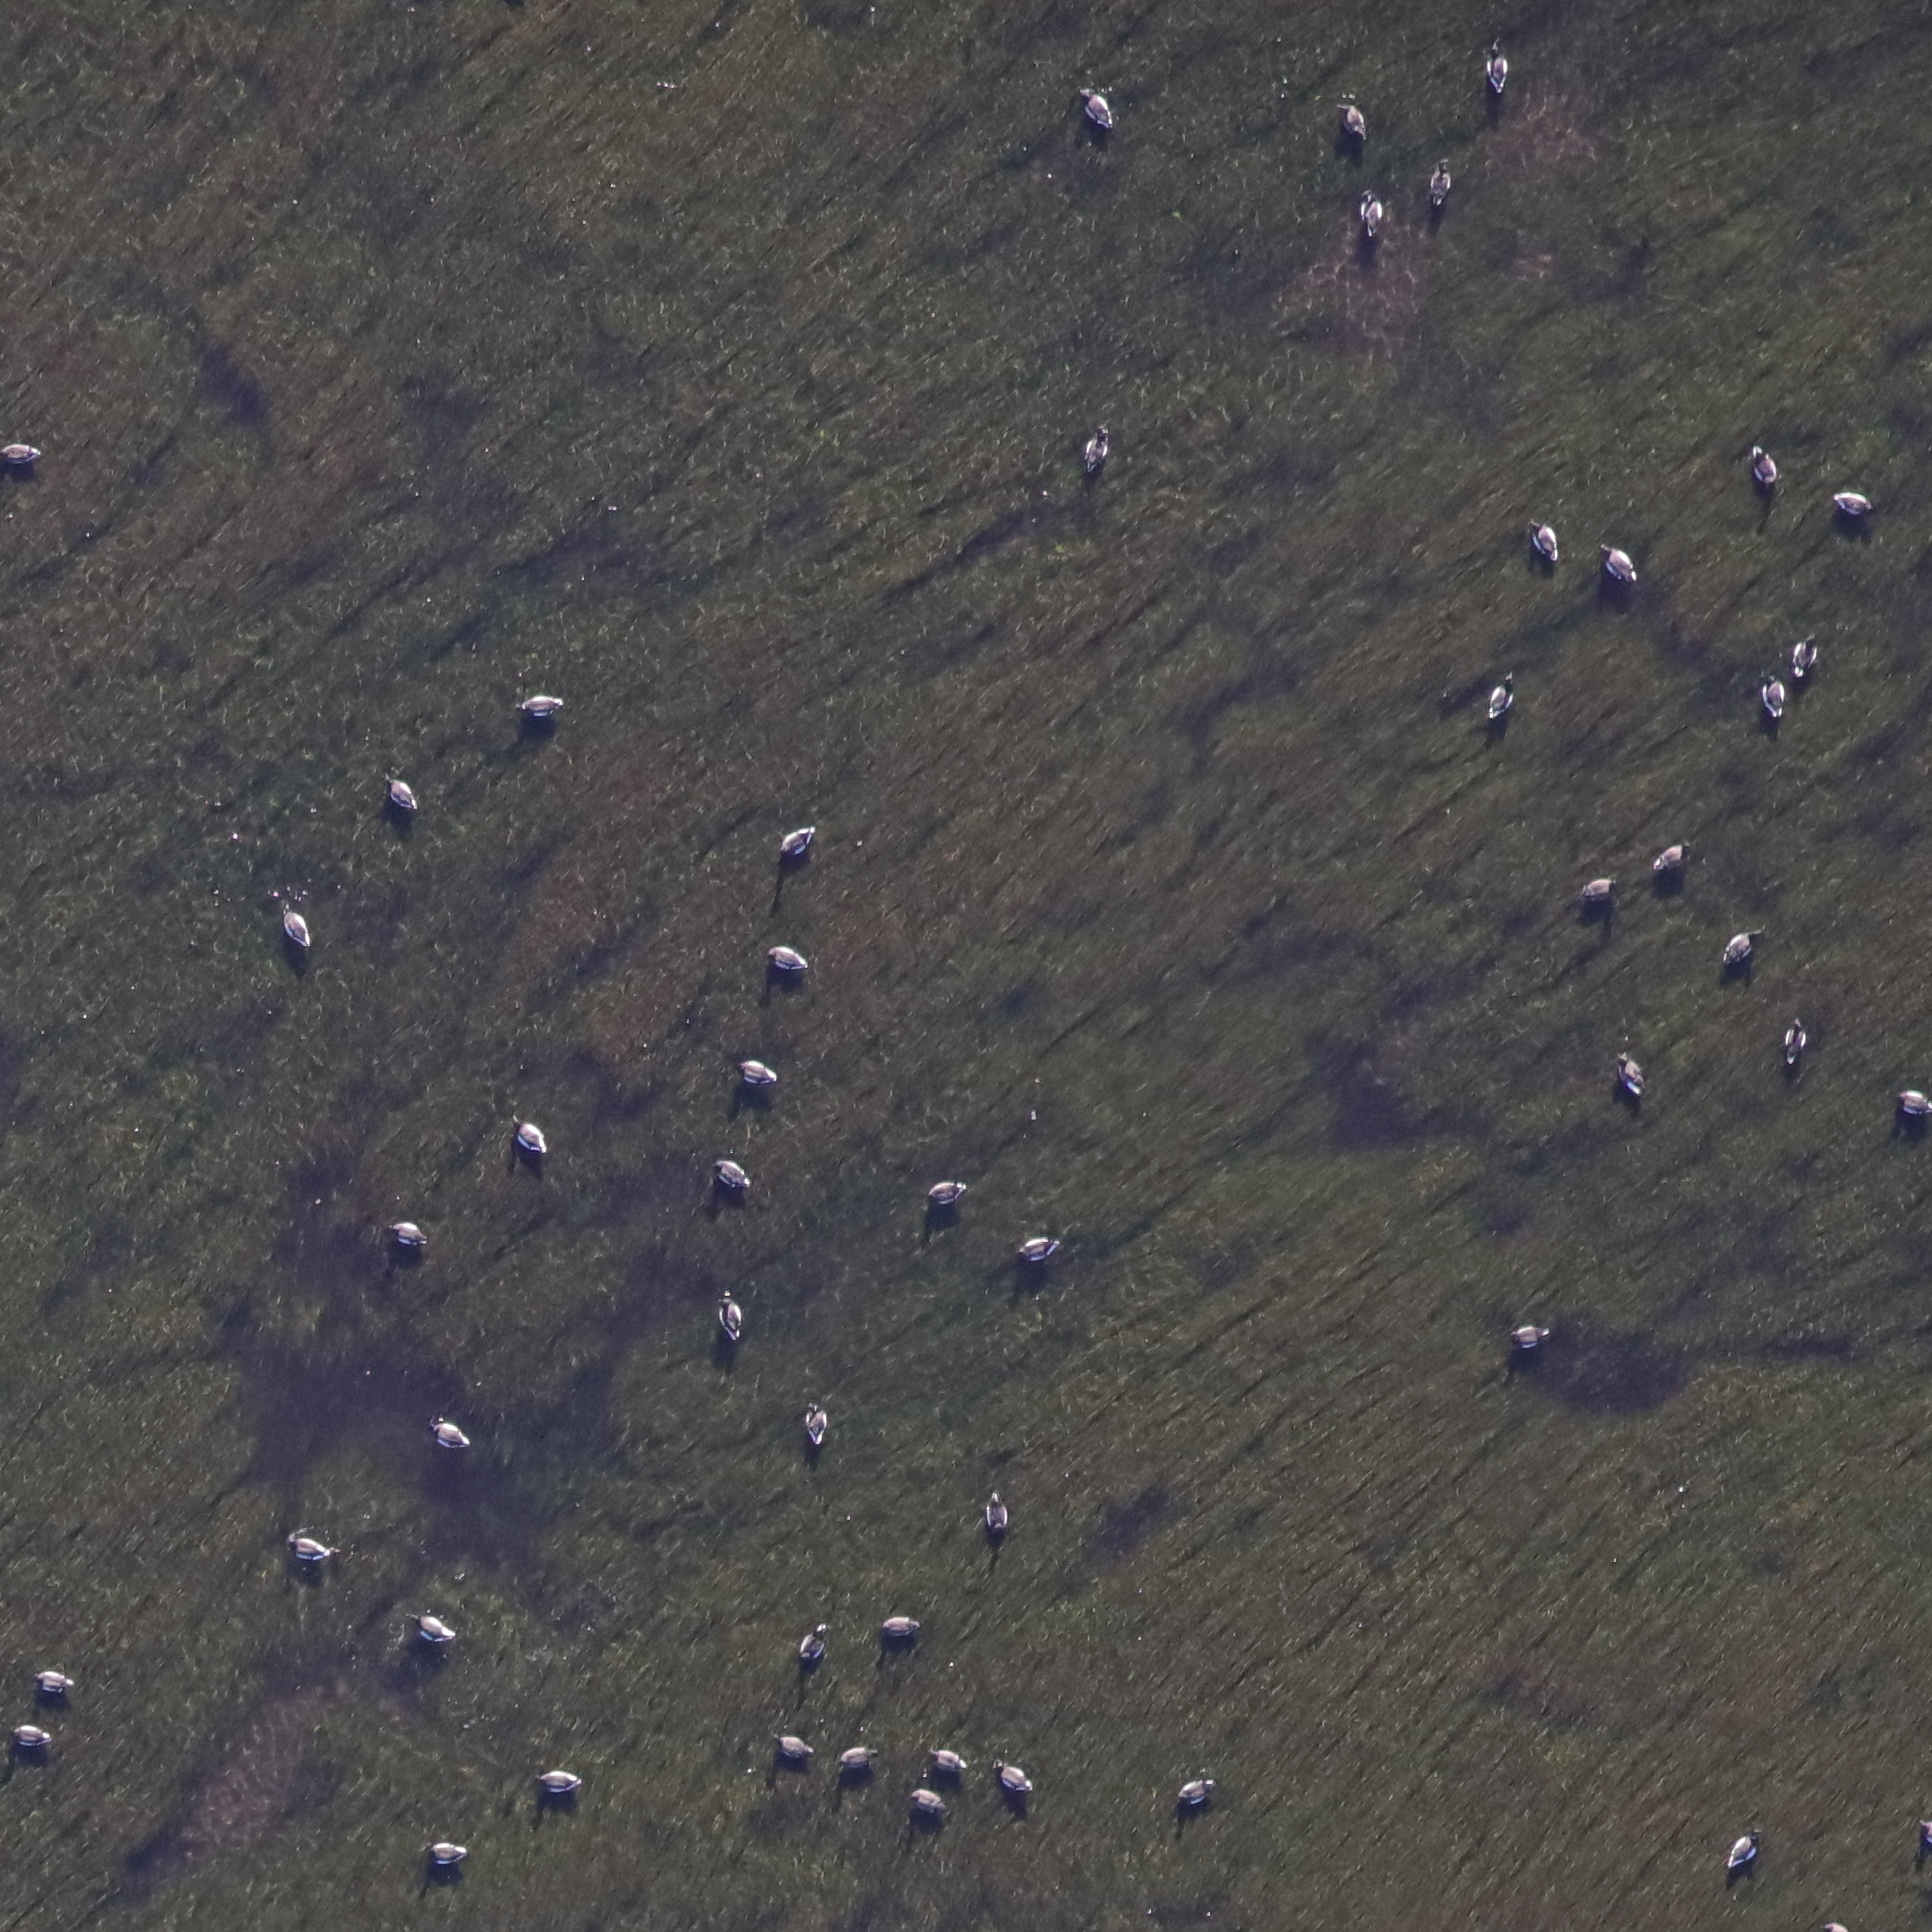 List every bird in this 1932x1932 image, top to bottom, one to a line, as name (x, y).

brant (1495, 71)
brant (1096, 107)
brant (1353, 117)
brant (1439, 185)
brant (1368, 214)
brant (1098, 450)
brant (19, 451)
brant (1763, 467)
brant (1855, 503)
brant (1545, 540)
brant (1619, 564)
brant (1805, 655)
brant (1773, 695)
brant (1500, 698)
brant (541, 704)
brant (401, 791)
brant (796, 843)
brant (1672, 858)
brant (1598, 888)
brant (295, 925)
brant (1741, 948)
brant (786, 958)
brant (1793, 1042)
brant (756, 1071)
brant (1632, 1074)
brant (1916, 1102)
brant (529, 1137)
brant (730, 1173)
brant (947, 1193)
brant (408, 1232)
brant (1039, 1247)
brant (729, 1315)
brant (1530, 1335)
brant (815, 1424)
brant (449, 1433)
brant (995, 1514)
brant (308, 1546)
brant (898, 1626)
brant (433, 1628)
brant (814, 1642)
brant (54, 1679)
brant (31, 1734)
brant (793, 1744)
brant (856, 1756)
brant (948, 1760)
brant (1013, 1776)
brant (559, 1780)
brant (1197, 1791)
brant (930, 1804)
brant (1743, 1850)
brant (446, 1853)